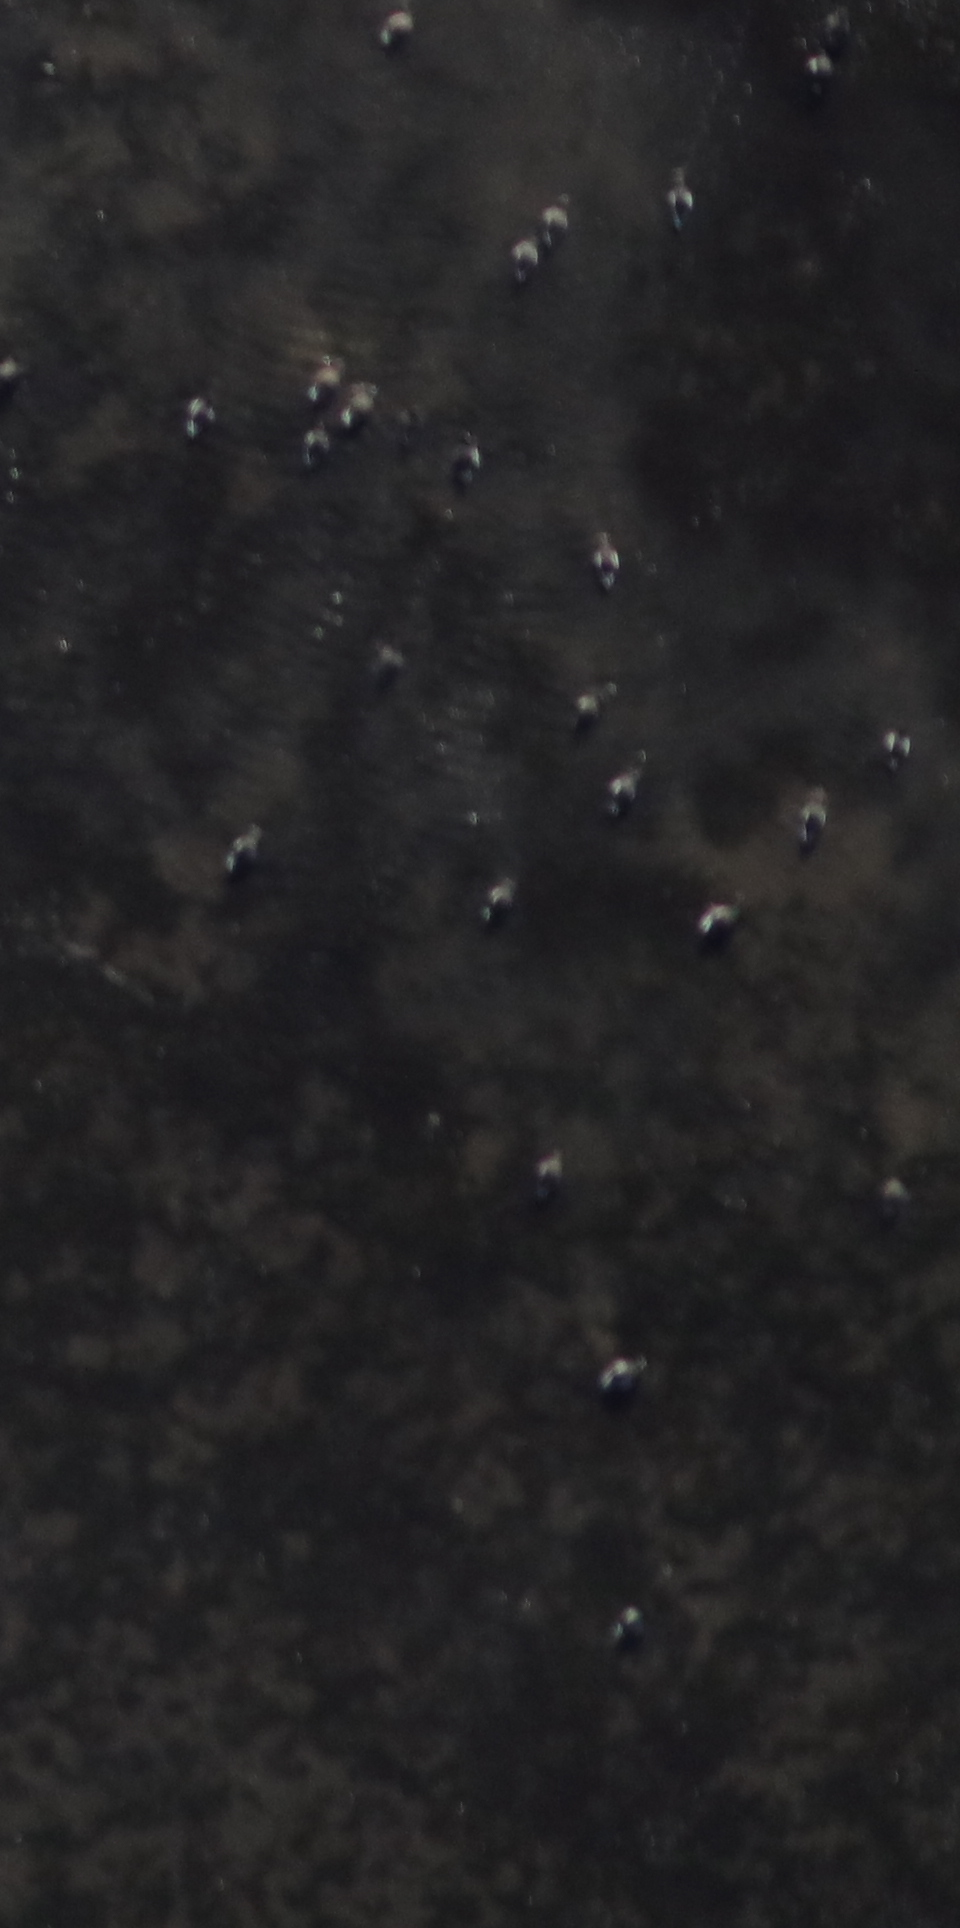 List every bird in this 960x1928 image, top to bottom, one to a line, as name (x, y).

brant (841, 25)
brant (400, 29)
brant (817, 65)
brant (679, 202)
brant (546, 216)
brant (537, 261)
brant (7, 370)
brant (329, 379)
brant (356, 414)
brant (202, 418)
brant (314, 441)
brant (467, 455)
brant (606, 560)
brant (392, 662)
brant (593, 705)
brant (897, 743)
brant (620, 791)
brant (812, 823)
brant (249, 852)
brant (496, 898)
brant (718, 917)
brant (550, 1167)
brant (898, 1199)
brant (630, 1370)
brant (630, 1622)